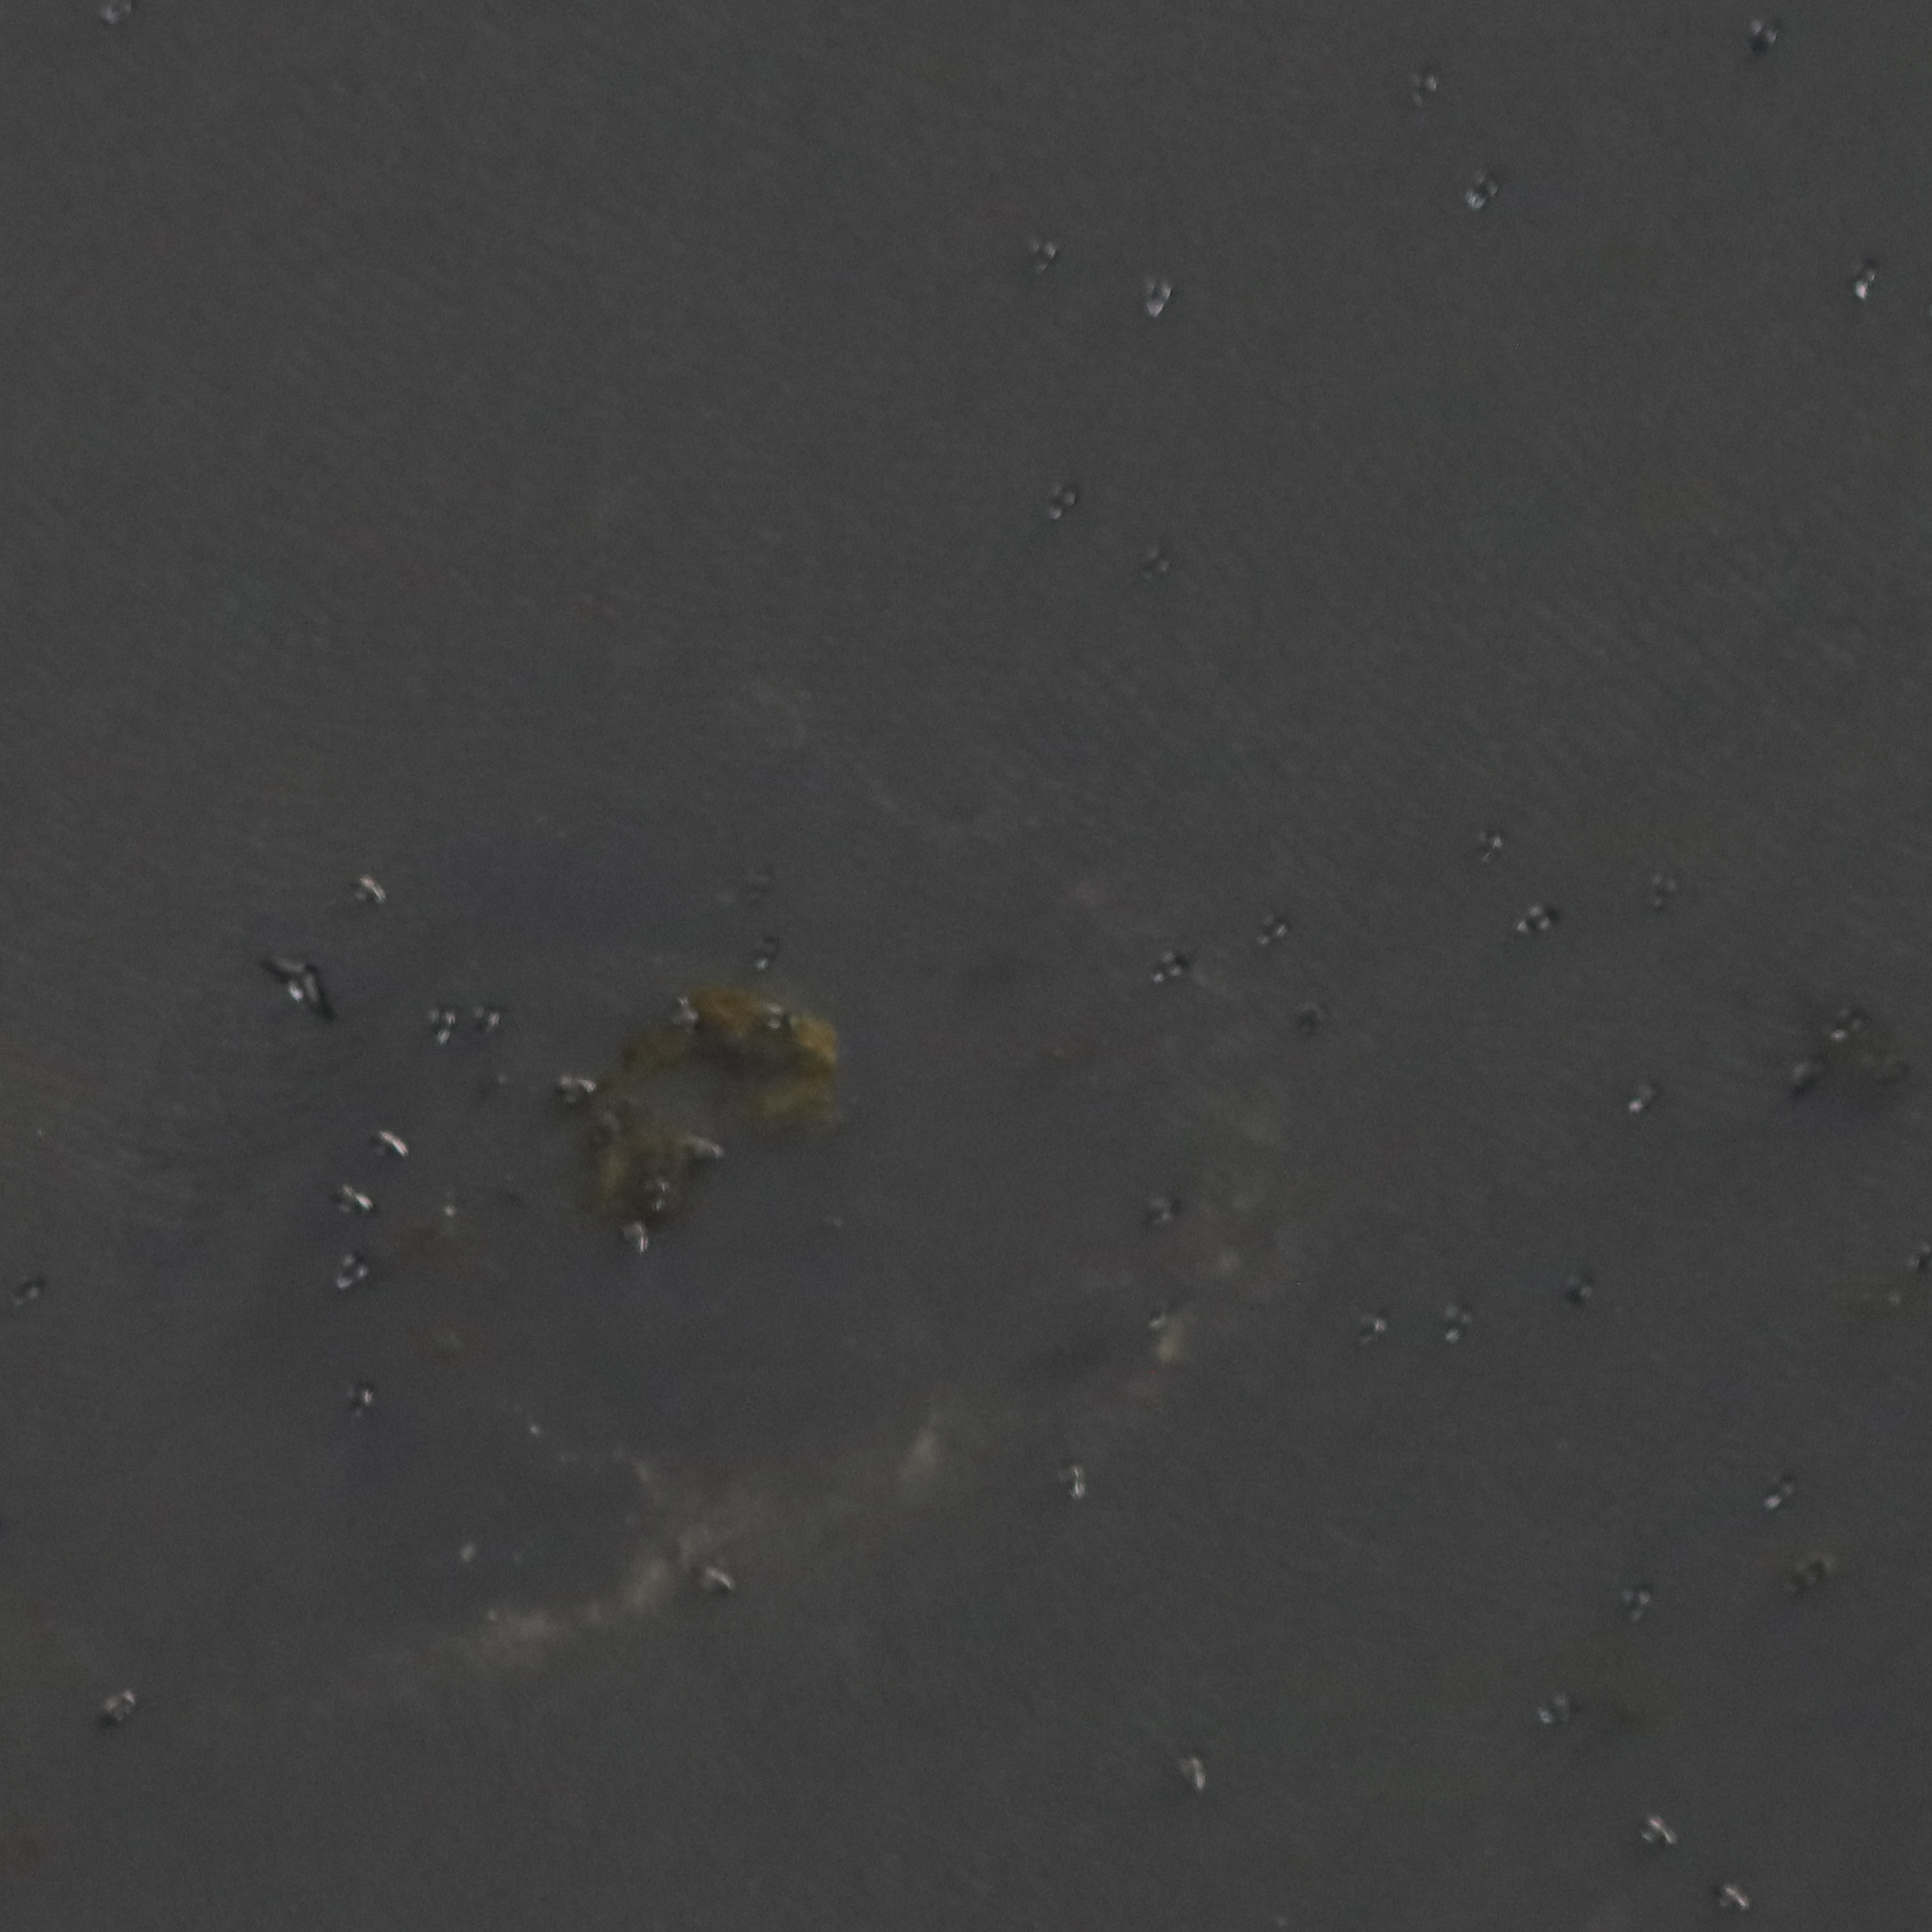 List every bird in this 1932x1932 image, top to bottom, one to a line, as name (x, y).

brant (118, 1)
brant (1759, 38)
brant (1426, 85)
brant (1482, 189)
brant (1043, 255)
brant (1869, 273)
brant (1157, 298)
brant (1062, 491)
brant (1154, 563)
brant (1490, 840)
brant (757, 882)
brant (367, 887)
brant (1668, 887)
brant (1536, 917)
brant (1277, 928)
brant (765, 954)
brant (1167, 965)
brant (299, 980)
brant (1310, 1019)
brant (487, 1020)
brant (444, 1022)
brant (688, 1022)
brant (781, 1022)
brant (1840, 1025)
brant (1800, 1078)
brant (574, 1087)
brant (1640, 1098)
brant (608, 1121)
brant (387, 1146)
brant (701, 1151)
brant (654, 1186)
brant (349, 1200)
brant (1158, 1211)
brant (637, 1238)
brant (1924, 1257)
brant (355, 1266)
brant (29, 1290)
brant (1580, 1291)
brant (1161, 1315)
brant (1456, 1322)
brant (1373, 1324)
brant (362, 1399)
brant (1072, 1476)
brant (1779, 1486)
brant (712, 1580)
brant (1632, 1597)
brant (122, 1703)
brant (1552, 1709)
brant (1195, 1771)
brant (1653, 1831)
brant (1732, 1901)